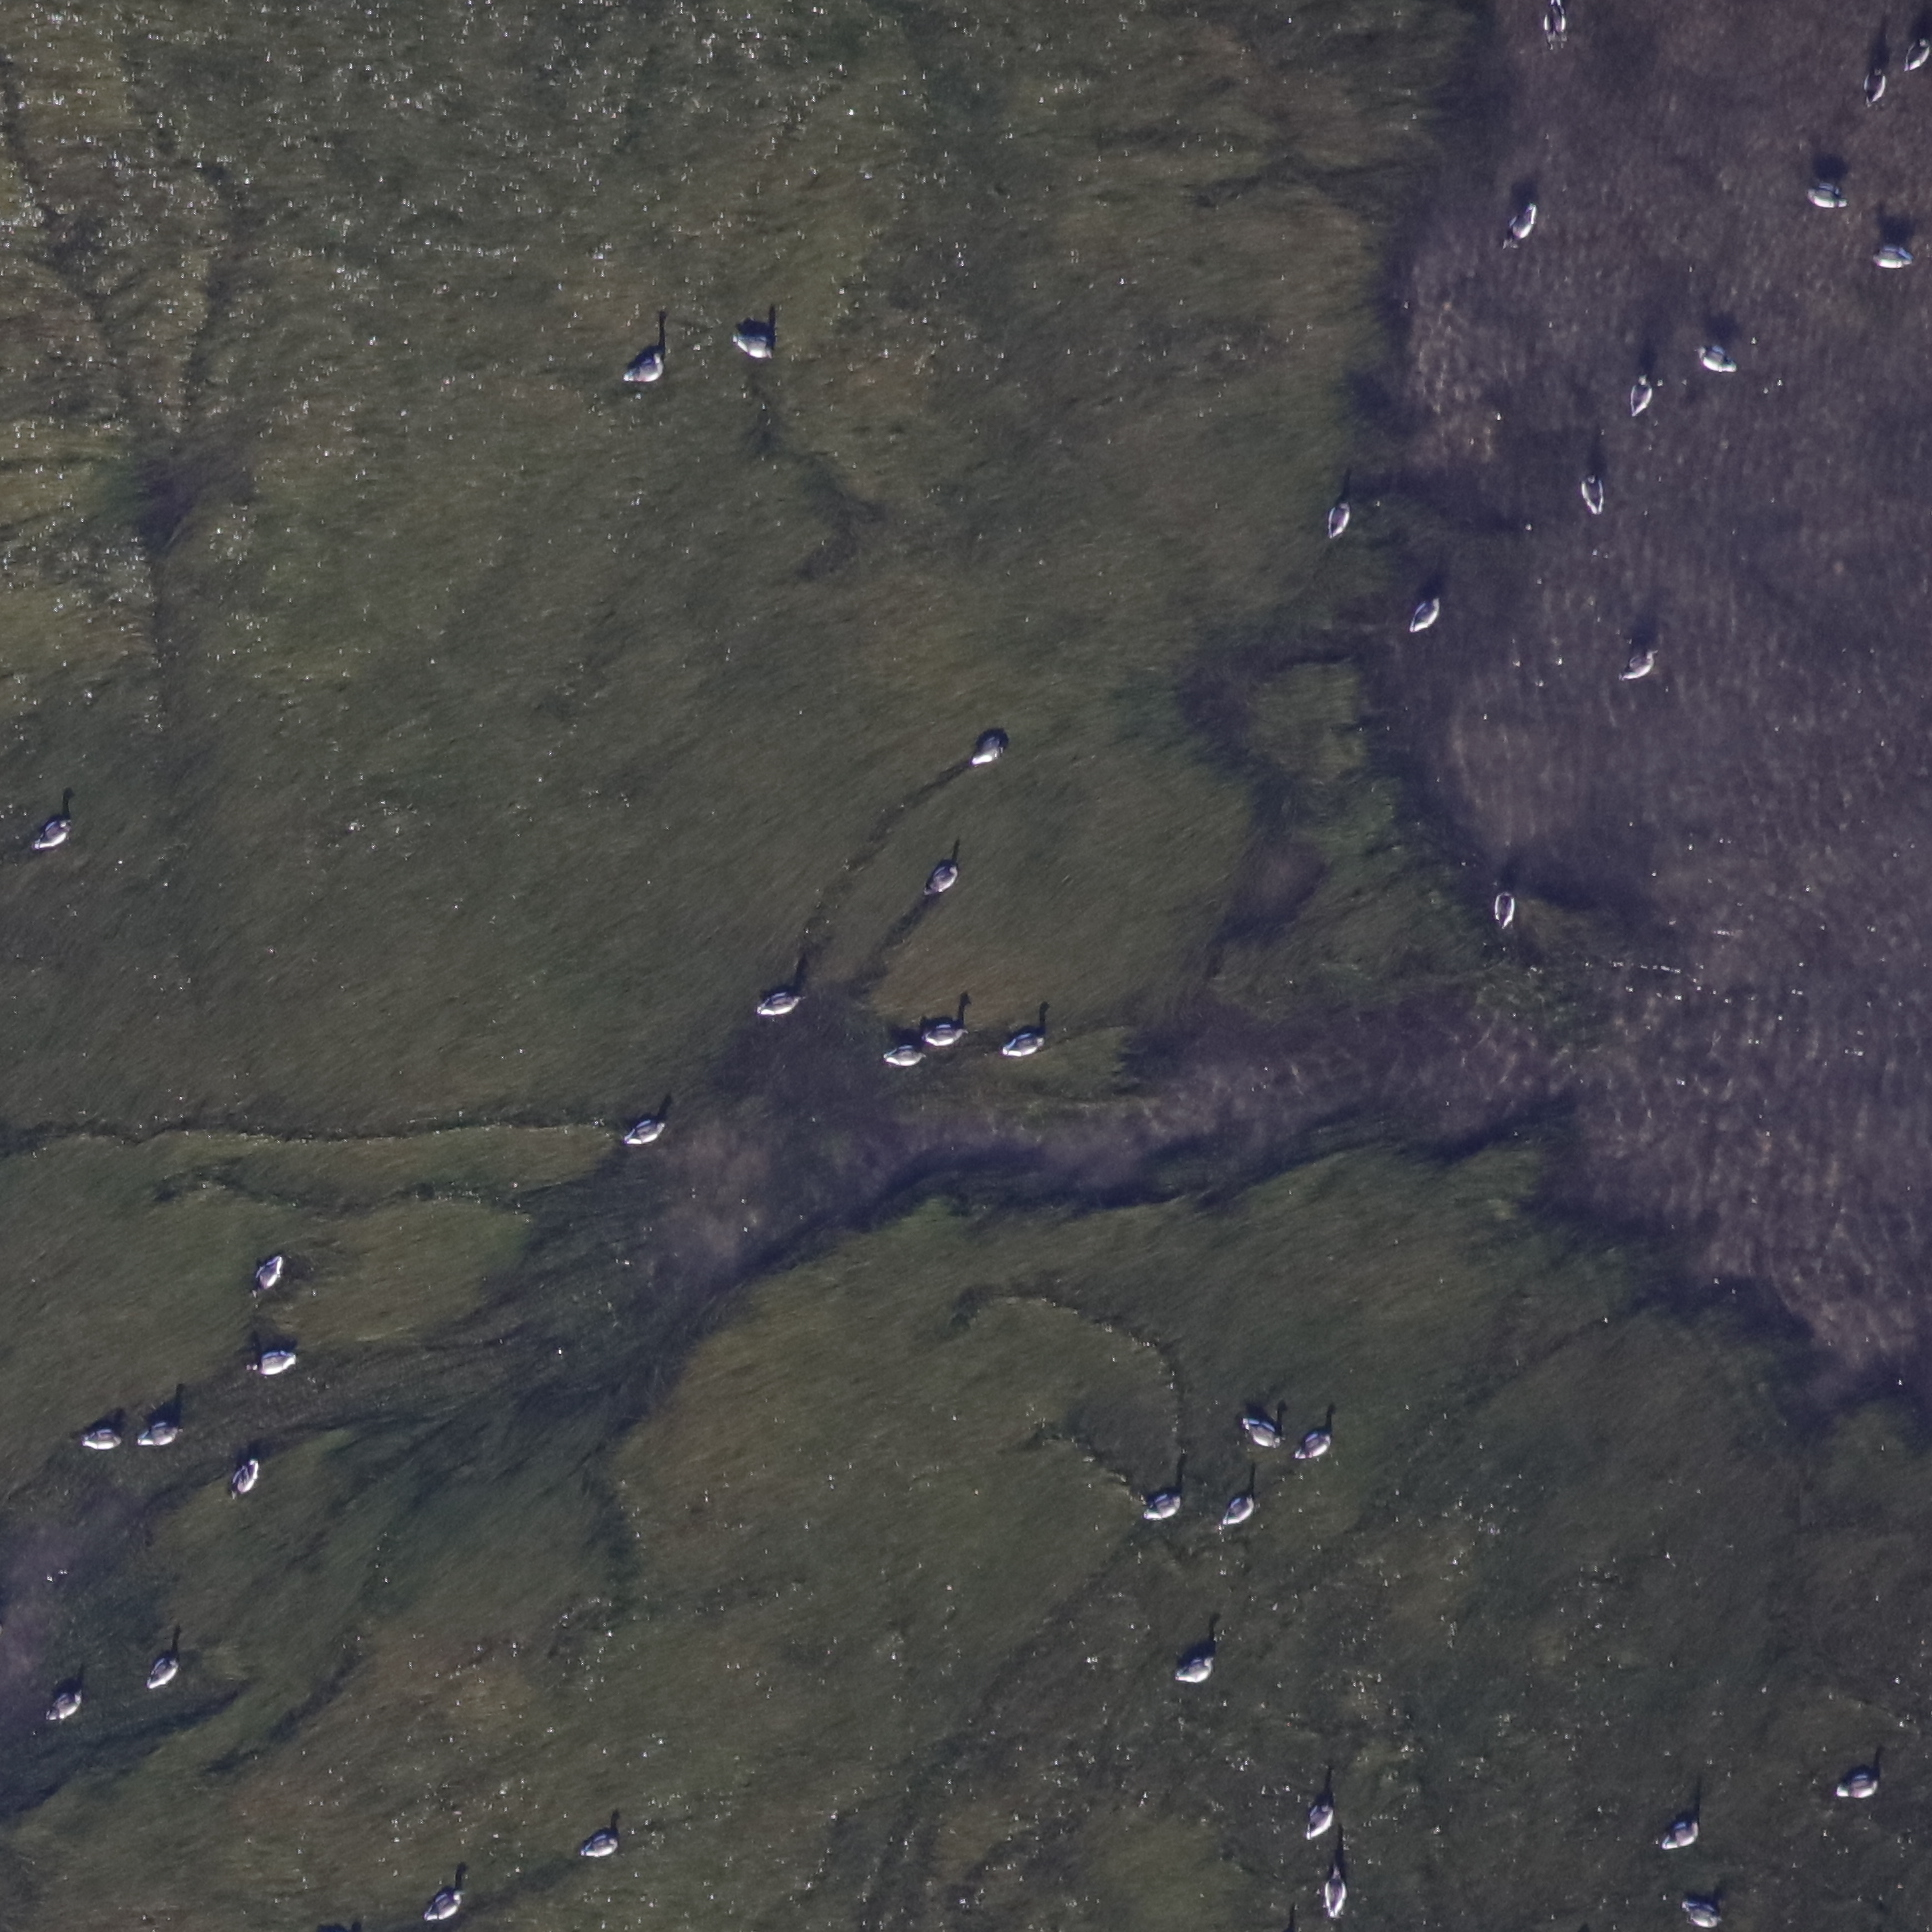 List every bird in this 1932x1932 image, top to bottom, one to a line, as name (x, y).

brant (1550, 26)
brant (1916, 57)
brant (1875, 85)
brant (1826, 196)
brant (1523, 224)
brant (1889, 256)
brant (755, 341)
brant (1717, 358)
brant (645, 369)
brant (1643, 396)
brant (1594, 493)
brant (1339, 518)
brant (1425, 613)
brant (1643, 668)
brant (989, 749)
brant (50, 833)
brant (941, 877)
brant (1506, 907)
brant (781, 1002)
brant (941, 1030)
brant (1026, 1042)
brant (903, 1057)
brant (645, 1130)
brant (267, 1276)
brant (273, 1365)
brant (160, 1433)
brant (1262, 1433)
brant (101, 1438)
brant (1316, 1443)
brant (244, 1477)
brant (1161, 1505)
brant (1240, 1507)
brant (1195, 1669)
brant (161, 1671)
brant (64, 1706)
brant (1859, 1787)
brant (1320, 1819)
brant (1683, 1834)
brant (598, 1844)
brant (1334, 1893)
brant (443, 1904)
brant (1702, 1915)